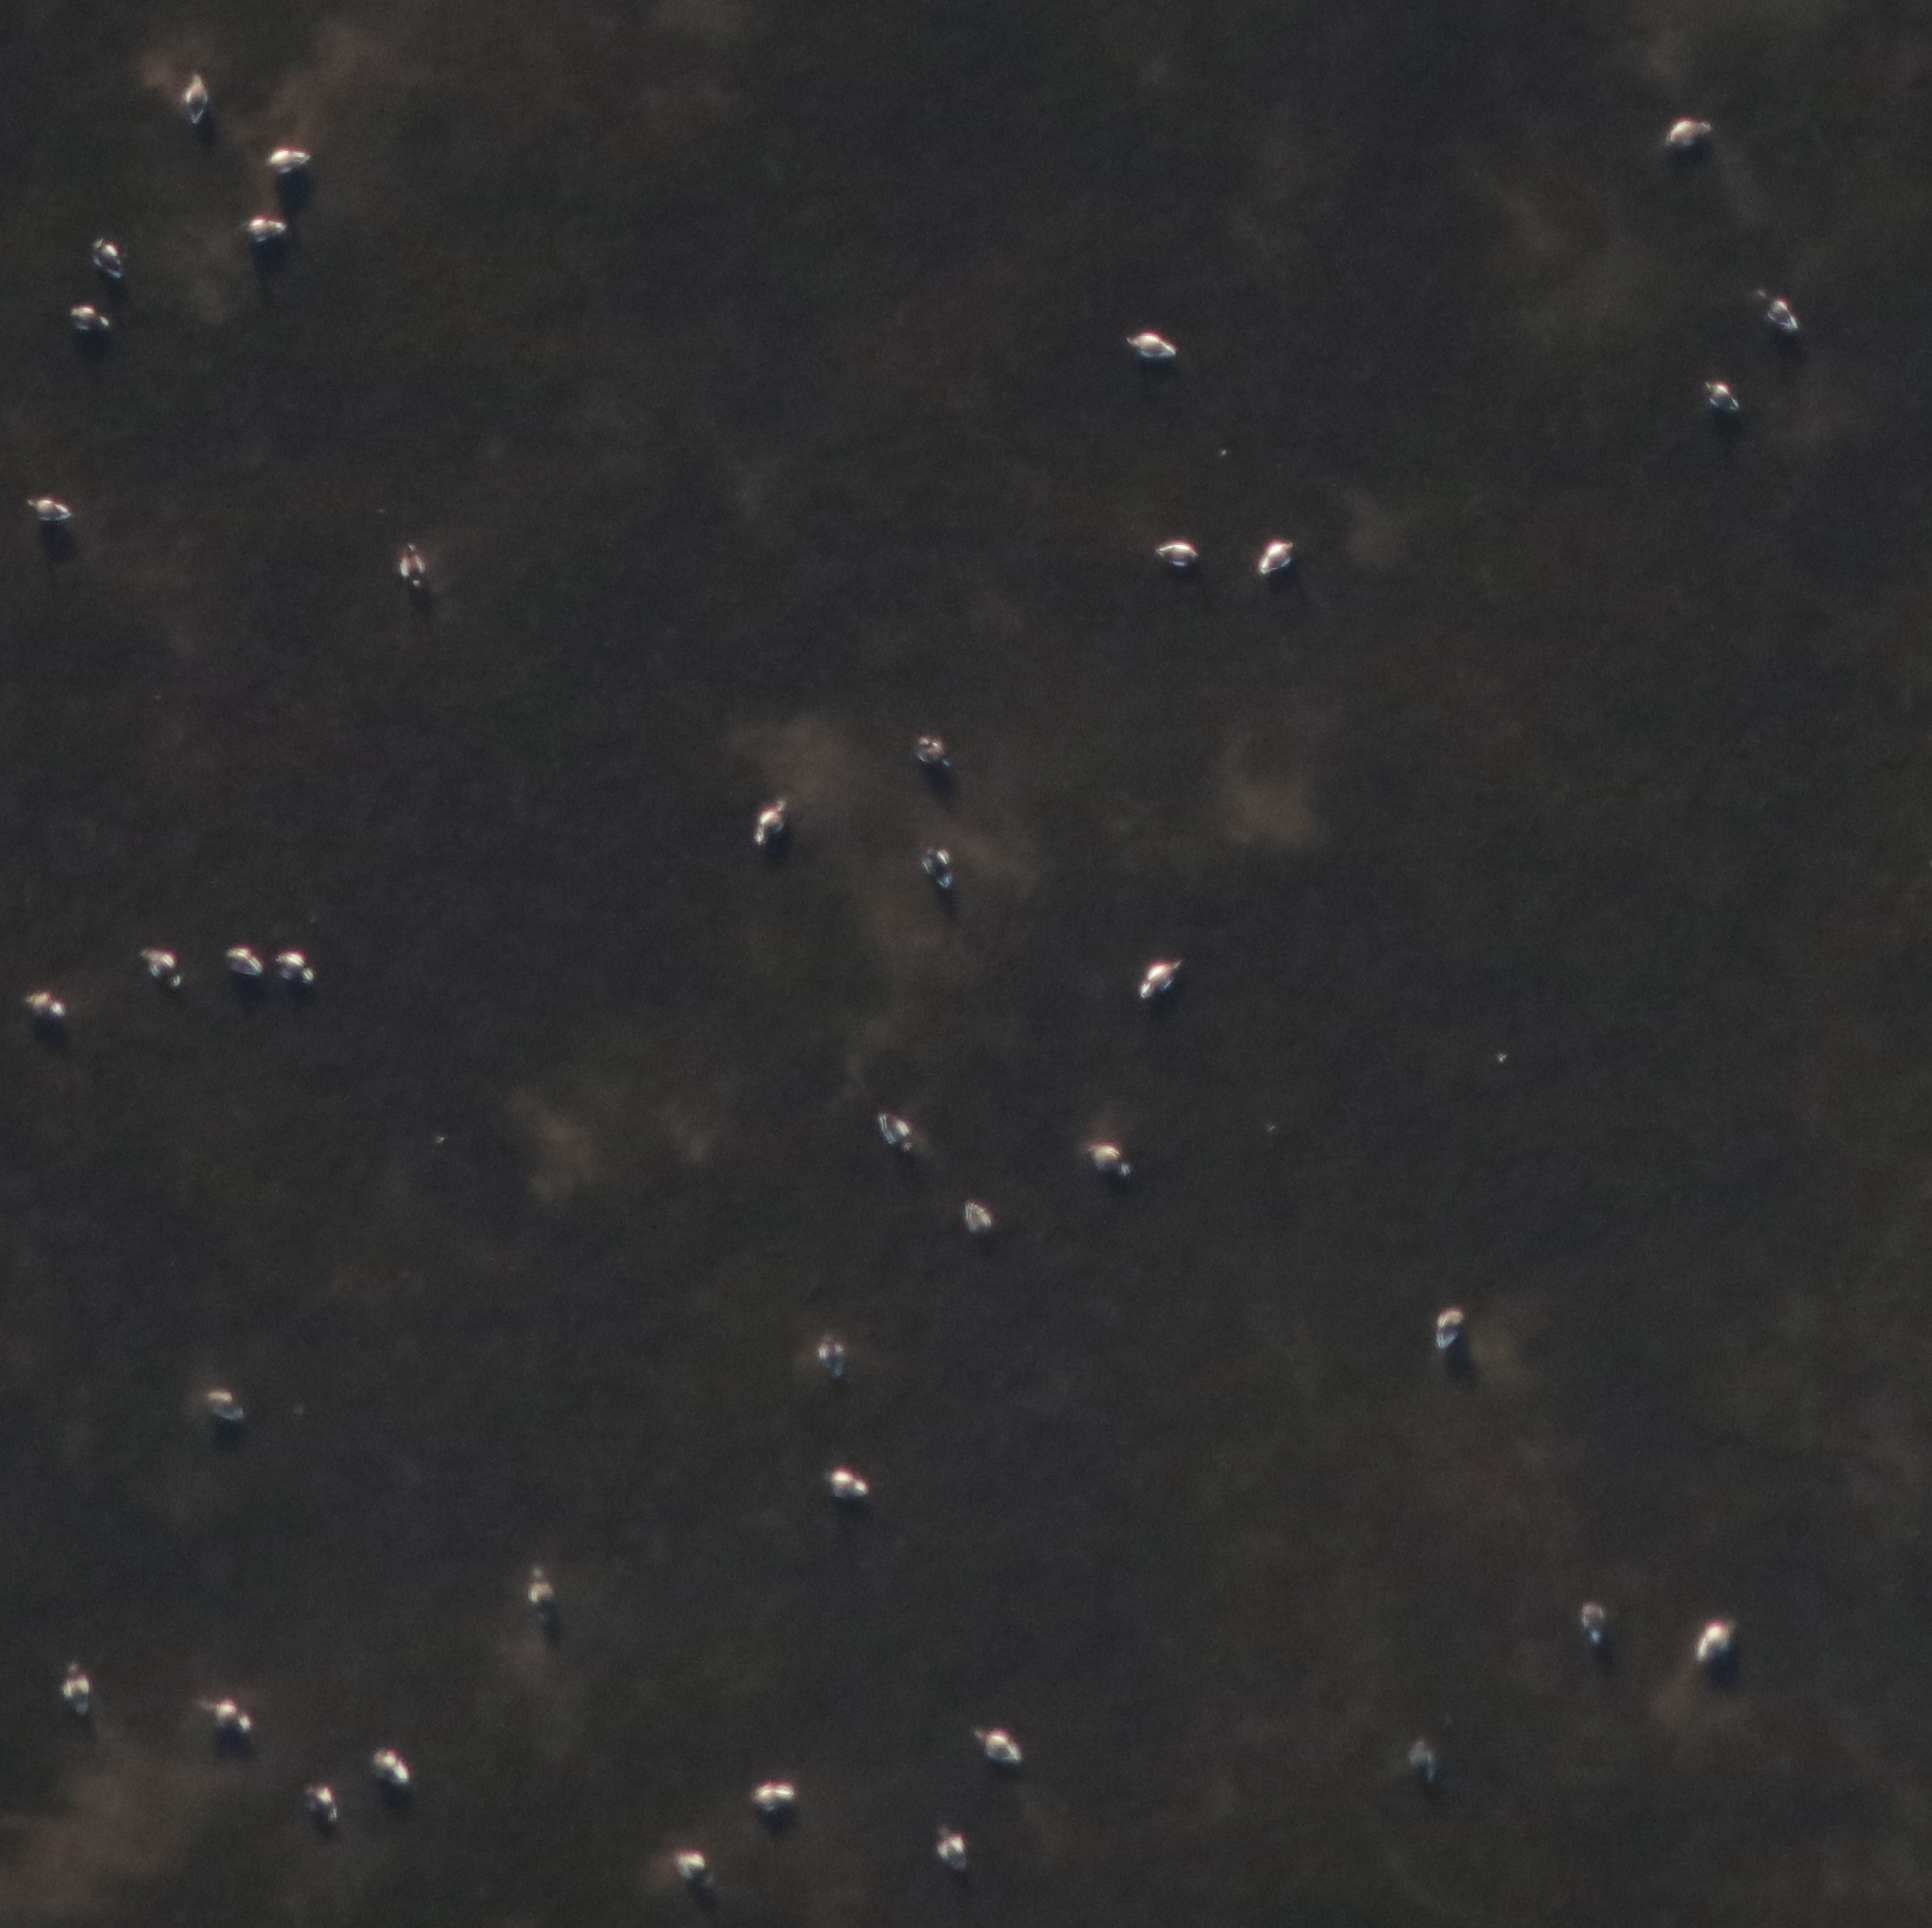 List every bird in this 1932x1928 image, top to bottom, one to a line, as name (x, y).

brant (196, 98)
brant (1687, 137)
brant (285, 161)
brant (265, 230)
brant (106, 258)
brant (1780, 316)
brant (89, 320)
brant (1154, 347)
brant (1722, 396)
brant (48, 510)
brant (1181, 556)
brant (1278, 558)
brant (414, 565)
brant (932, 752)
brant (772, 824)
brant (937, 867)
brant (243, 962)
brant (161, 969)
brant (297, 969)
brant (1160, 980)
brant (45, 1007)
brant (896, 1131)
brant (1105, 1160)
brant (979, 1215)
brant (1450, 1326)
brant (833, 1354)
brant (222, 1404)
brant (848, 1477)
brant (543, 1585)
brant (1594, 1618)
brant (1712, 1629)
brant (81, 1684)
brant (231, 1715)
brant (1002, 1741)
brant (1418, 1754)
brant (396, 1770)
brant (771, 1796)
brant (322, 1801)
brant (960, 1849)
brant (695, 1856)